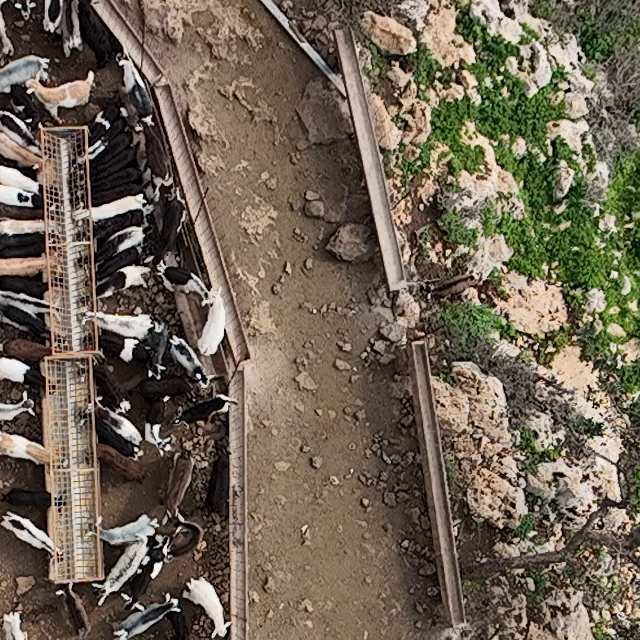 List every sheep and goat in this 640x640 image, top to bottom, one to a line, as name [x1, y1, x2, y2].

goat [14, 0, 36, 20]
goat [0, 1, 14, 62]
goat [63, 1, 82, 56]
goat [81, 1, 113, 63]
goat [43, 2, 66, 30]
goat [116, 53, 156, 127]
goat [0, 56, 49, 100]
goat [25, 71, 94, 118]
goat [120, 93, 139, 130]
goat [83, 100, 119, 145]
goat [0, 106, 50, 159]
goat [138, 114, 174, 187]
goat [79, 117, 126, 164]
goat [0, 129, 48, 170]
goat [69, 131, 133, 174]
goat [76, 142, 139, 183]
goat [0, 158, 58, 198]
goat [76, 169, 141, 196]
goat [0, 183, 62, 212]
goat [76, 185, 141, 208]
goat [151, 188, 185, 272]
goat [71, 193, 146, 219]
goat [0, 202, 52, 218]
goat [75, 209, 144, 241]
goat [0, 219, 60, 234]
goat [77, 225, 151, 267]
goat [0, 234, 60, 254]
goat [85, 246, 142, 287]
goat [0, 254, 60, 276]
goat [80, 265, 150, 304]
goat [161, 265, 209, 299]
goat [197, 285, 225, 355]
goat [0, 287, 63, 322]
goat [0, 304, 65, 343]
goat [81, 306, 151, 338]
goat [148, 322, 171, 378]
goat [80, 334, 157, 374]
goat [170, 336, 212, 390]
goat [2, 339, 72, 358]
goat [0, 357, 58, 394]
goat [77, 363, 132, 408]
goat [134, 377, 198, 402]
goat [0, 391, 36, 423]
goat [85, 394, 142, 443]
goat [145, 395, 170, 453]
goat [172, 395, 237, 425]
goat [79, 409, 141, 459]
goat [0, 431, 70, 470]
goat [83, 444, 146, 482]
goat [162, 452, 195, 524]
goat [3, 486, 68, 511]
goat [0, 512, 64, 564]
goat [84, 514, 160, 542]
goat [162, 521, 205, 563]
goat [121, 536, 166, 611]
goat [95, 540, 147, 606]
goat [185, 574, 231, 638]
goat [56, 584, 91, 637]
goat [113, 593, 180, 639]
goat [164, 610, 188, 639]
goat [1, 612, 29, 639]